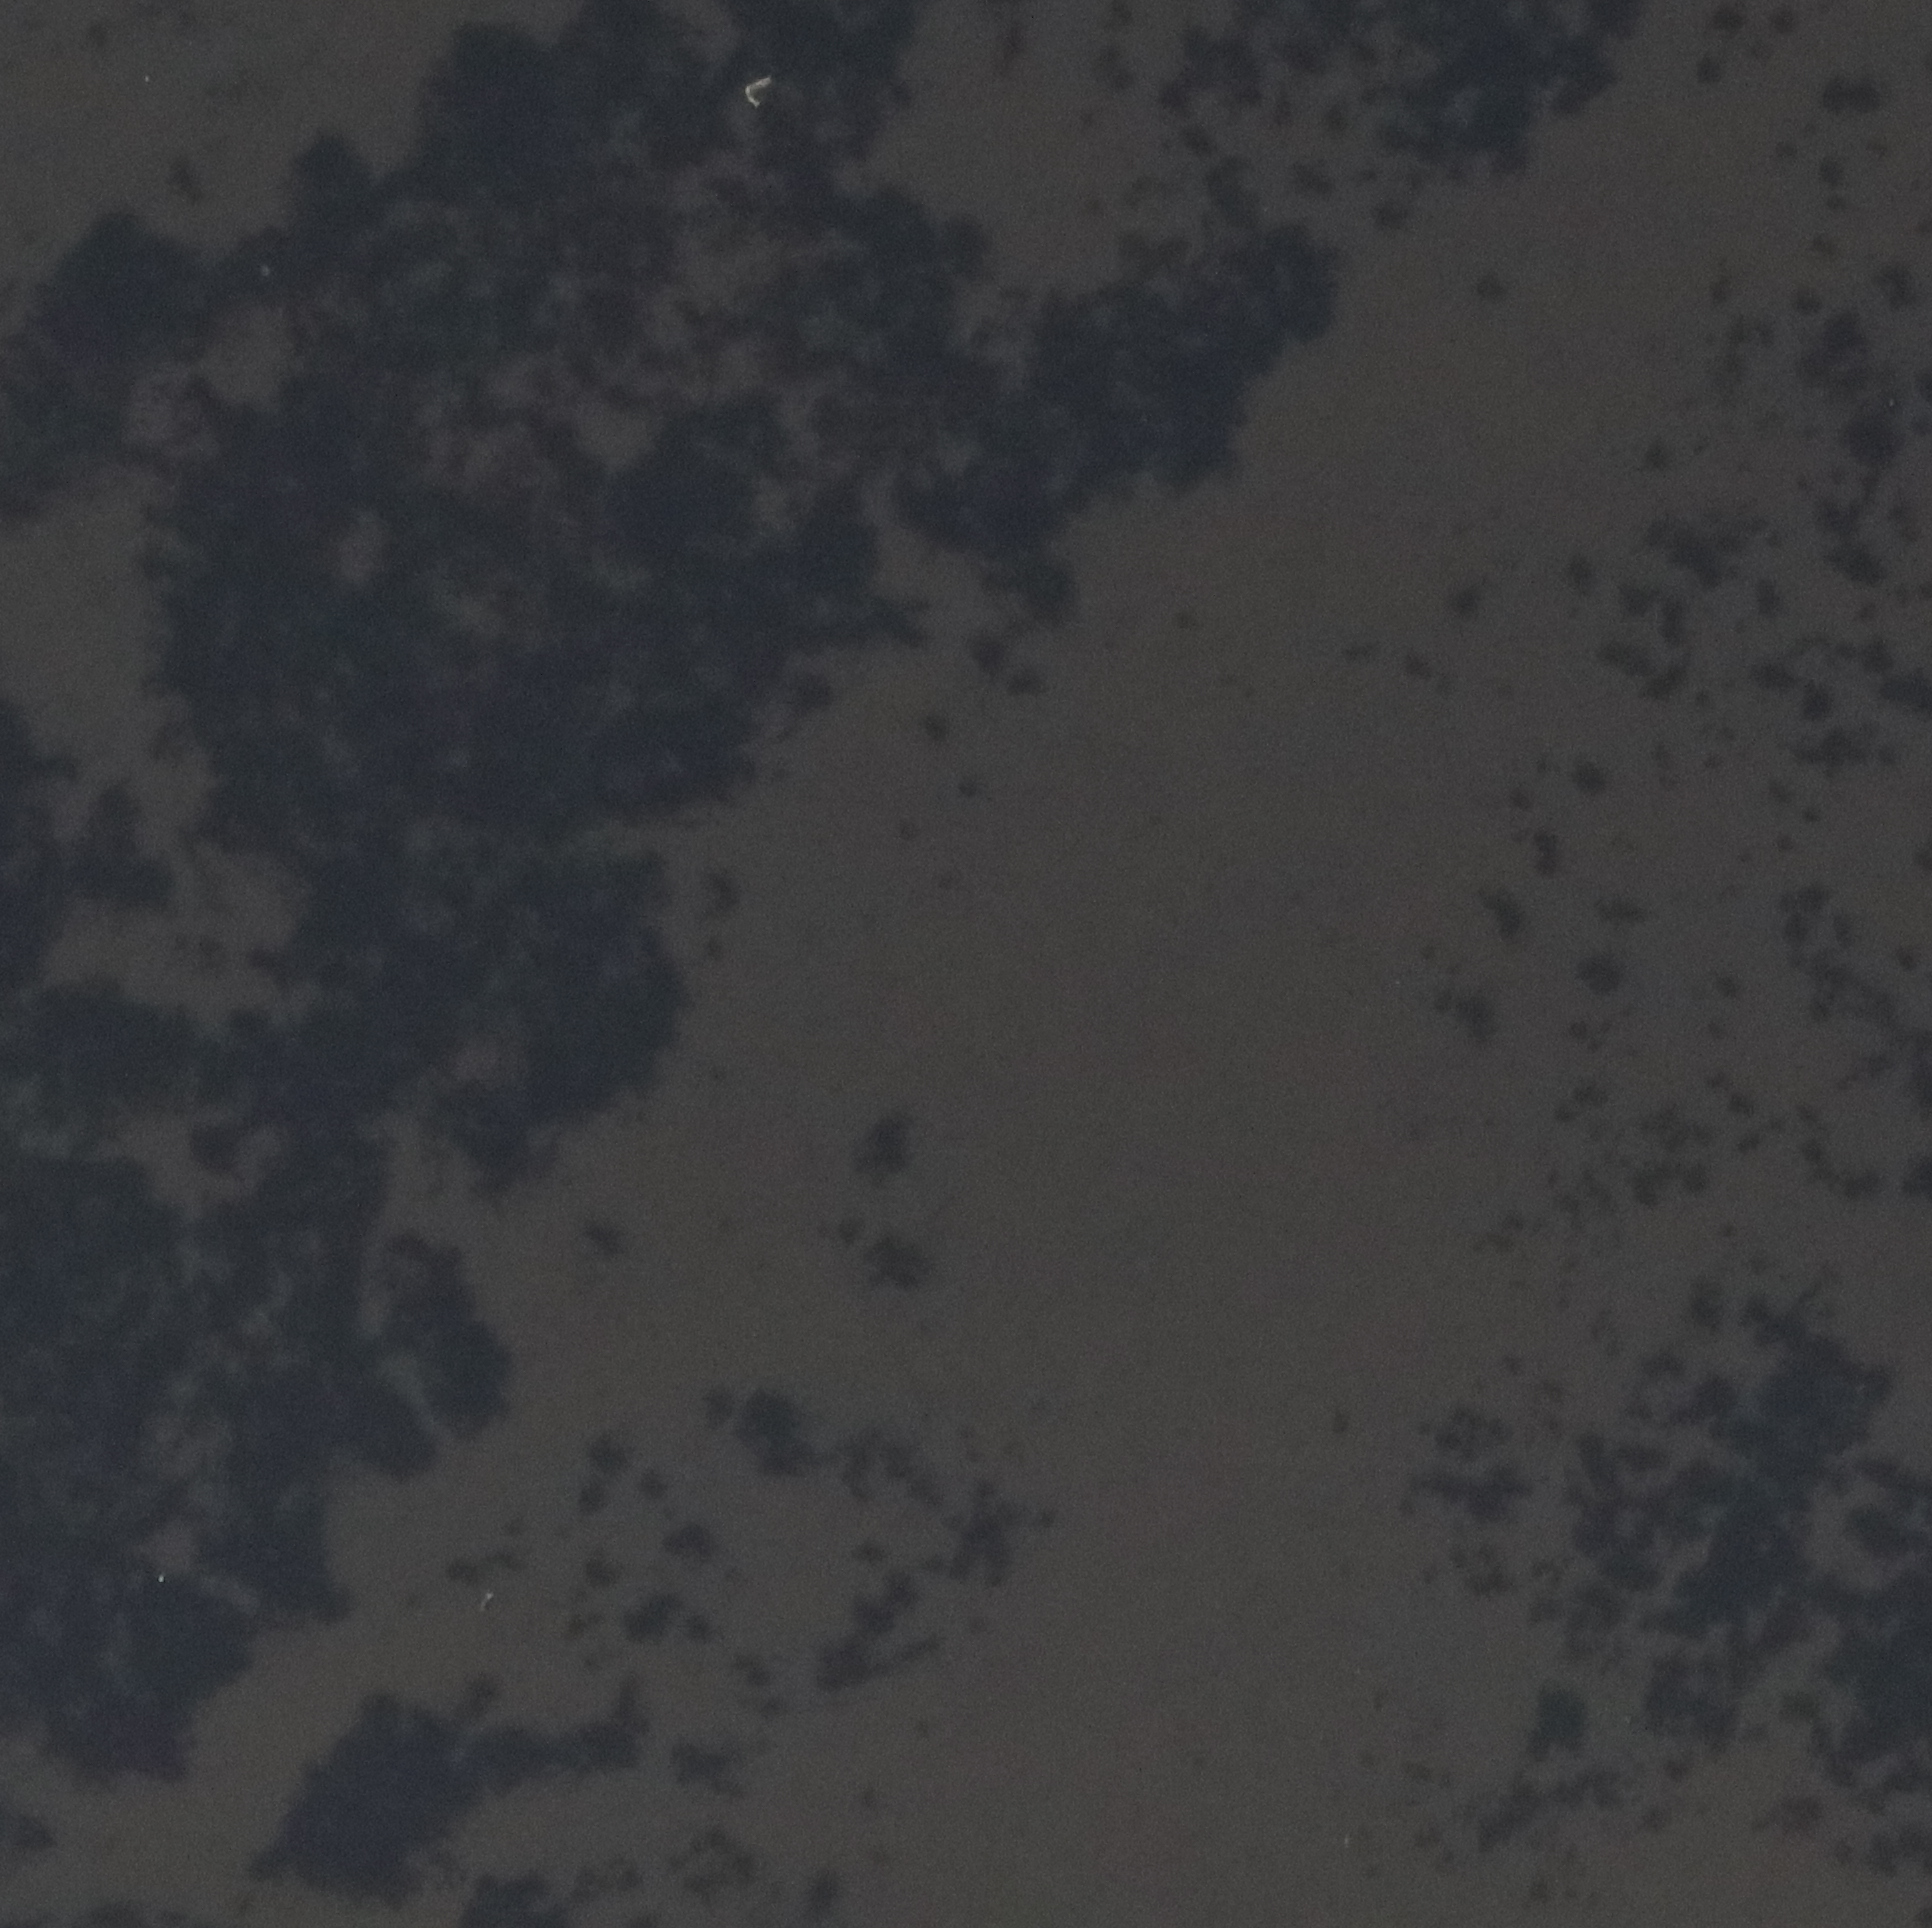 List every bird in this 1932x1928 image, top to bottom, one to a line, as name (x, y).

None